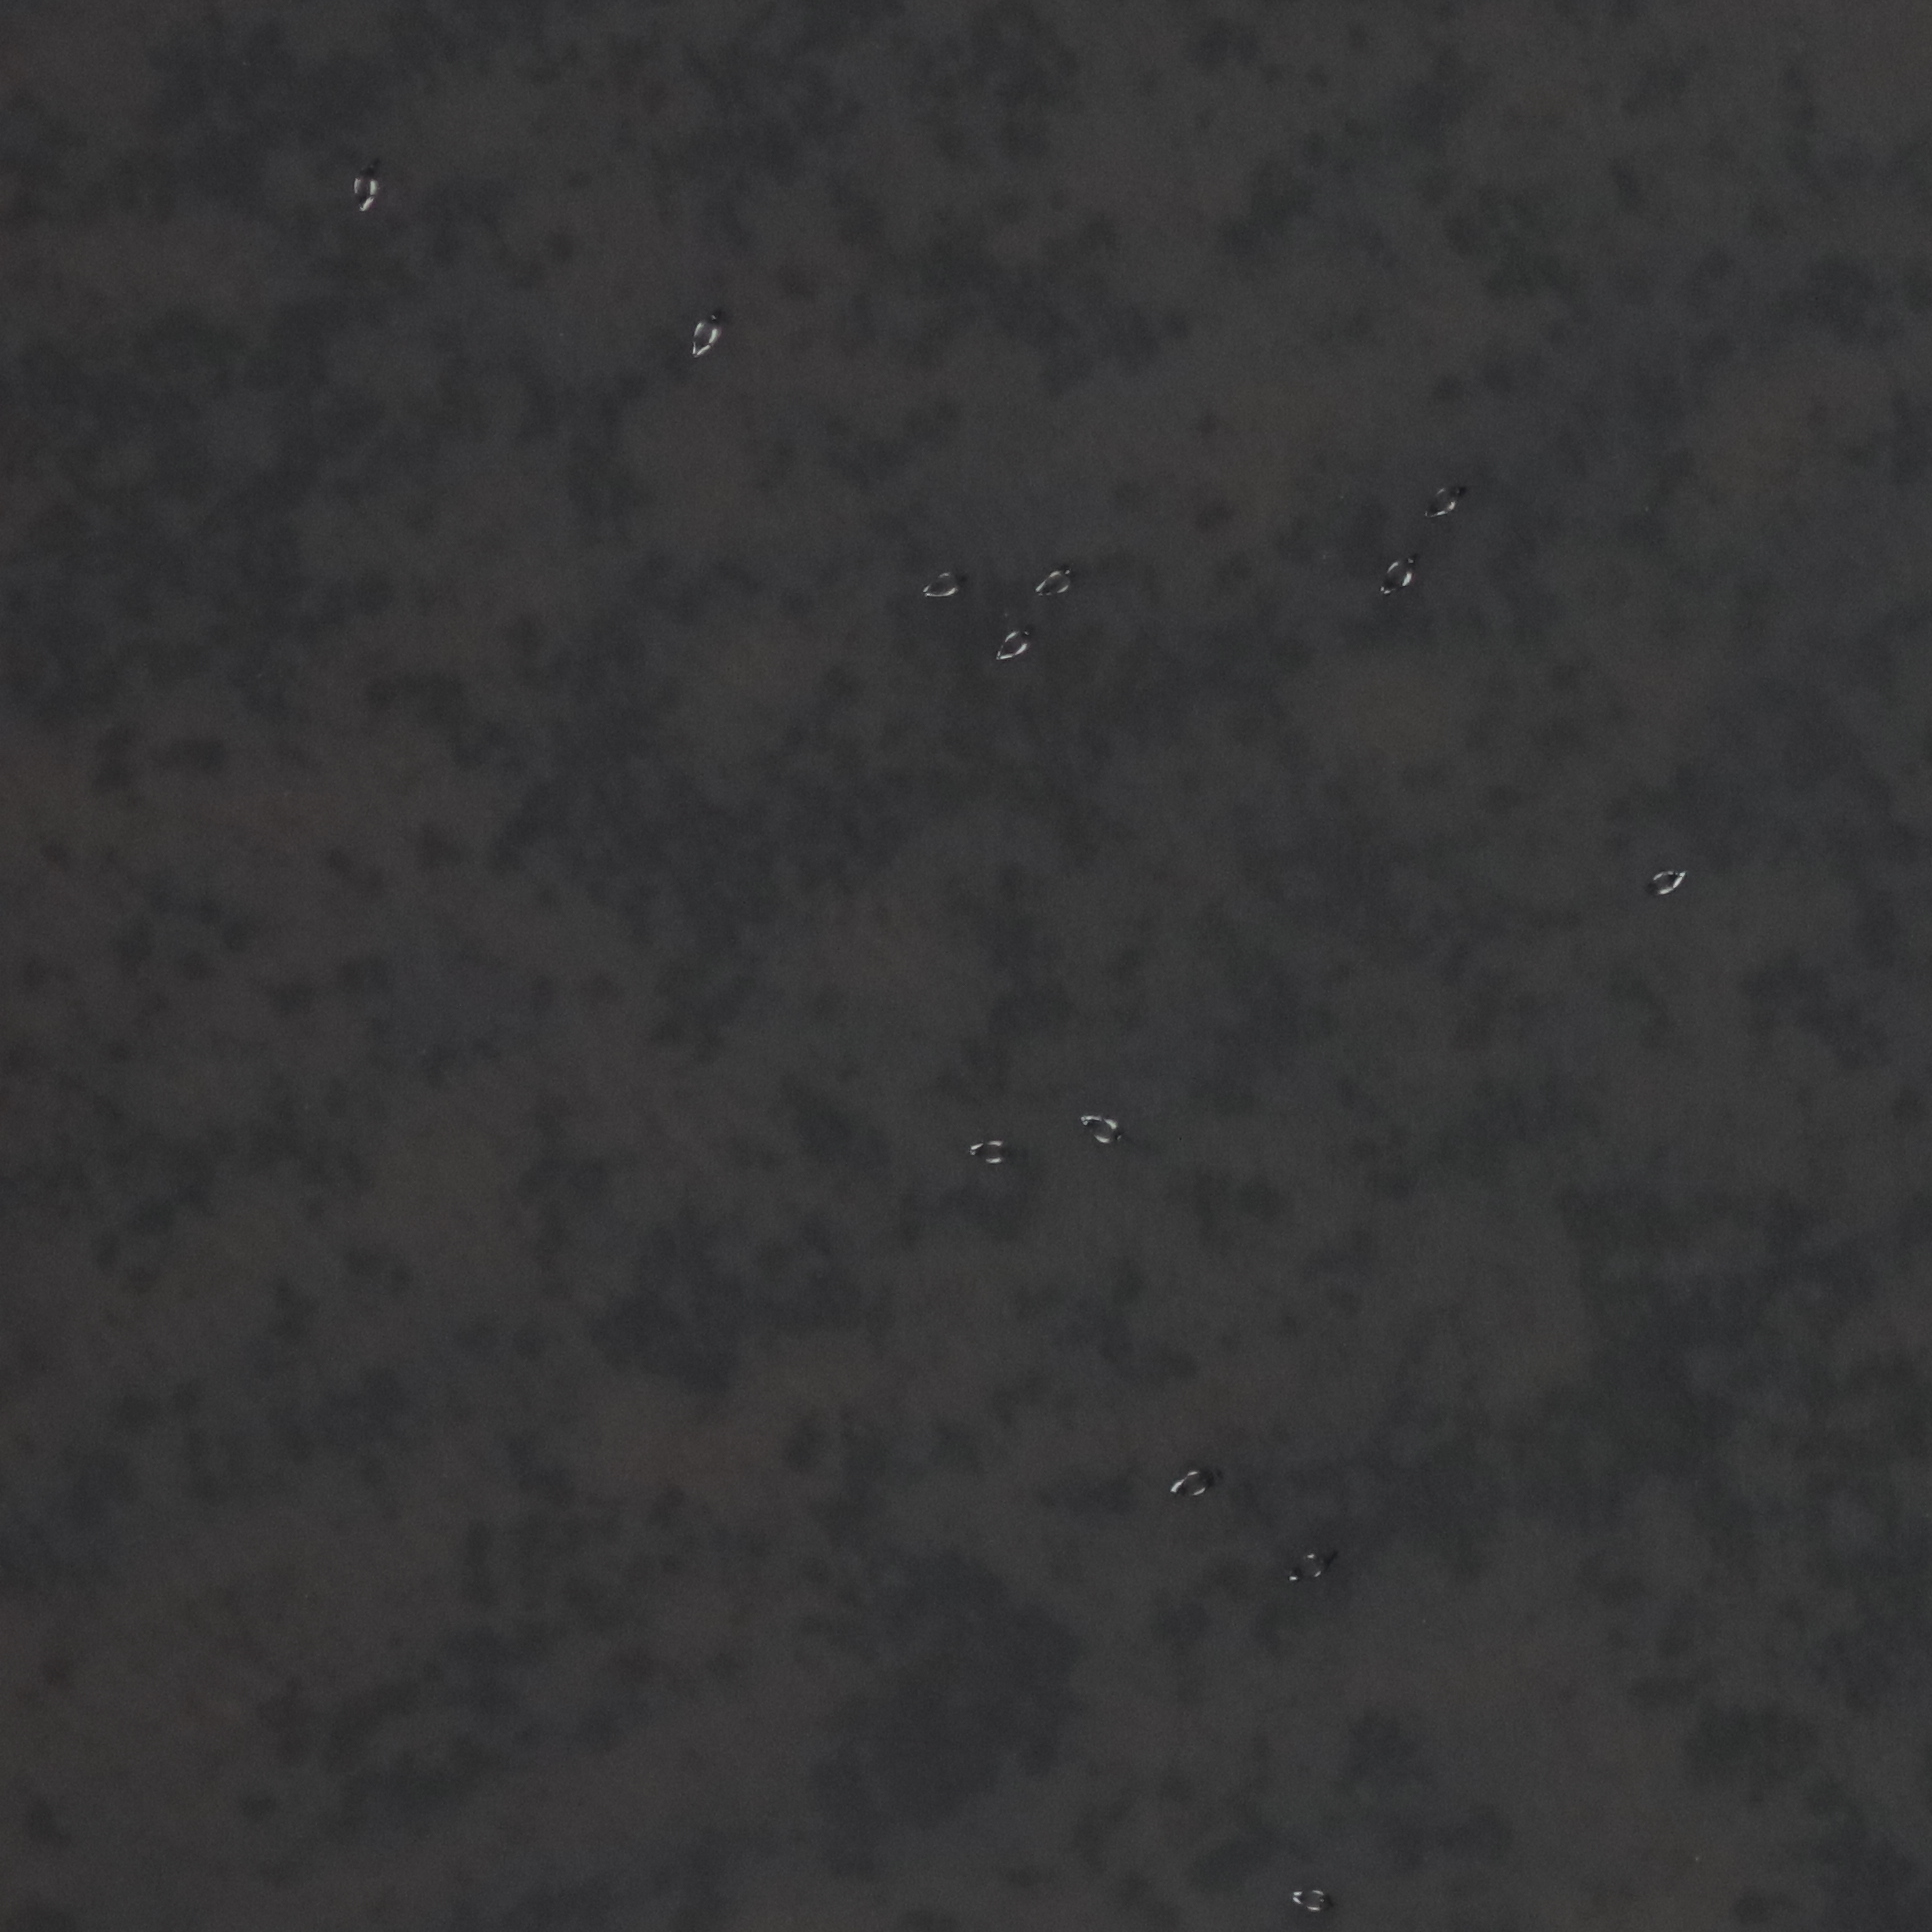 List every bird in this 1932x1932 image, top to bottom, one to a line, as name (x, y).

brant (366, 187)
brant (705, 333)
brant (1440, 505)
brant (1400, 576)
brant (1057, 581)
brant (950, 591)
brant (1014, 644)
brant (1667, 880)
brant (1102, 1130)
brant (991, 1153)
brant (1194, 1488)
brant (1313, 1567)
brant (1314, 1900)